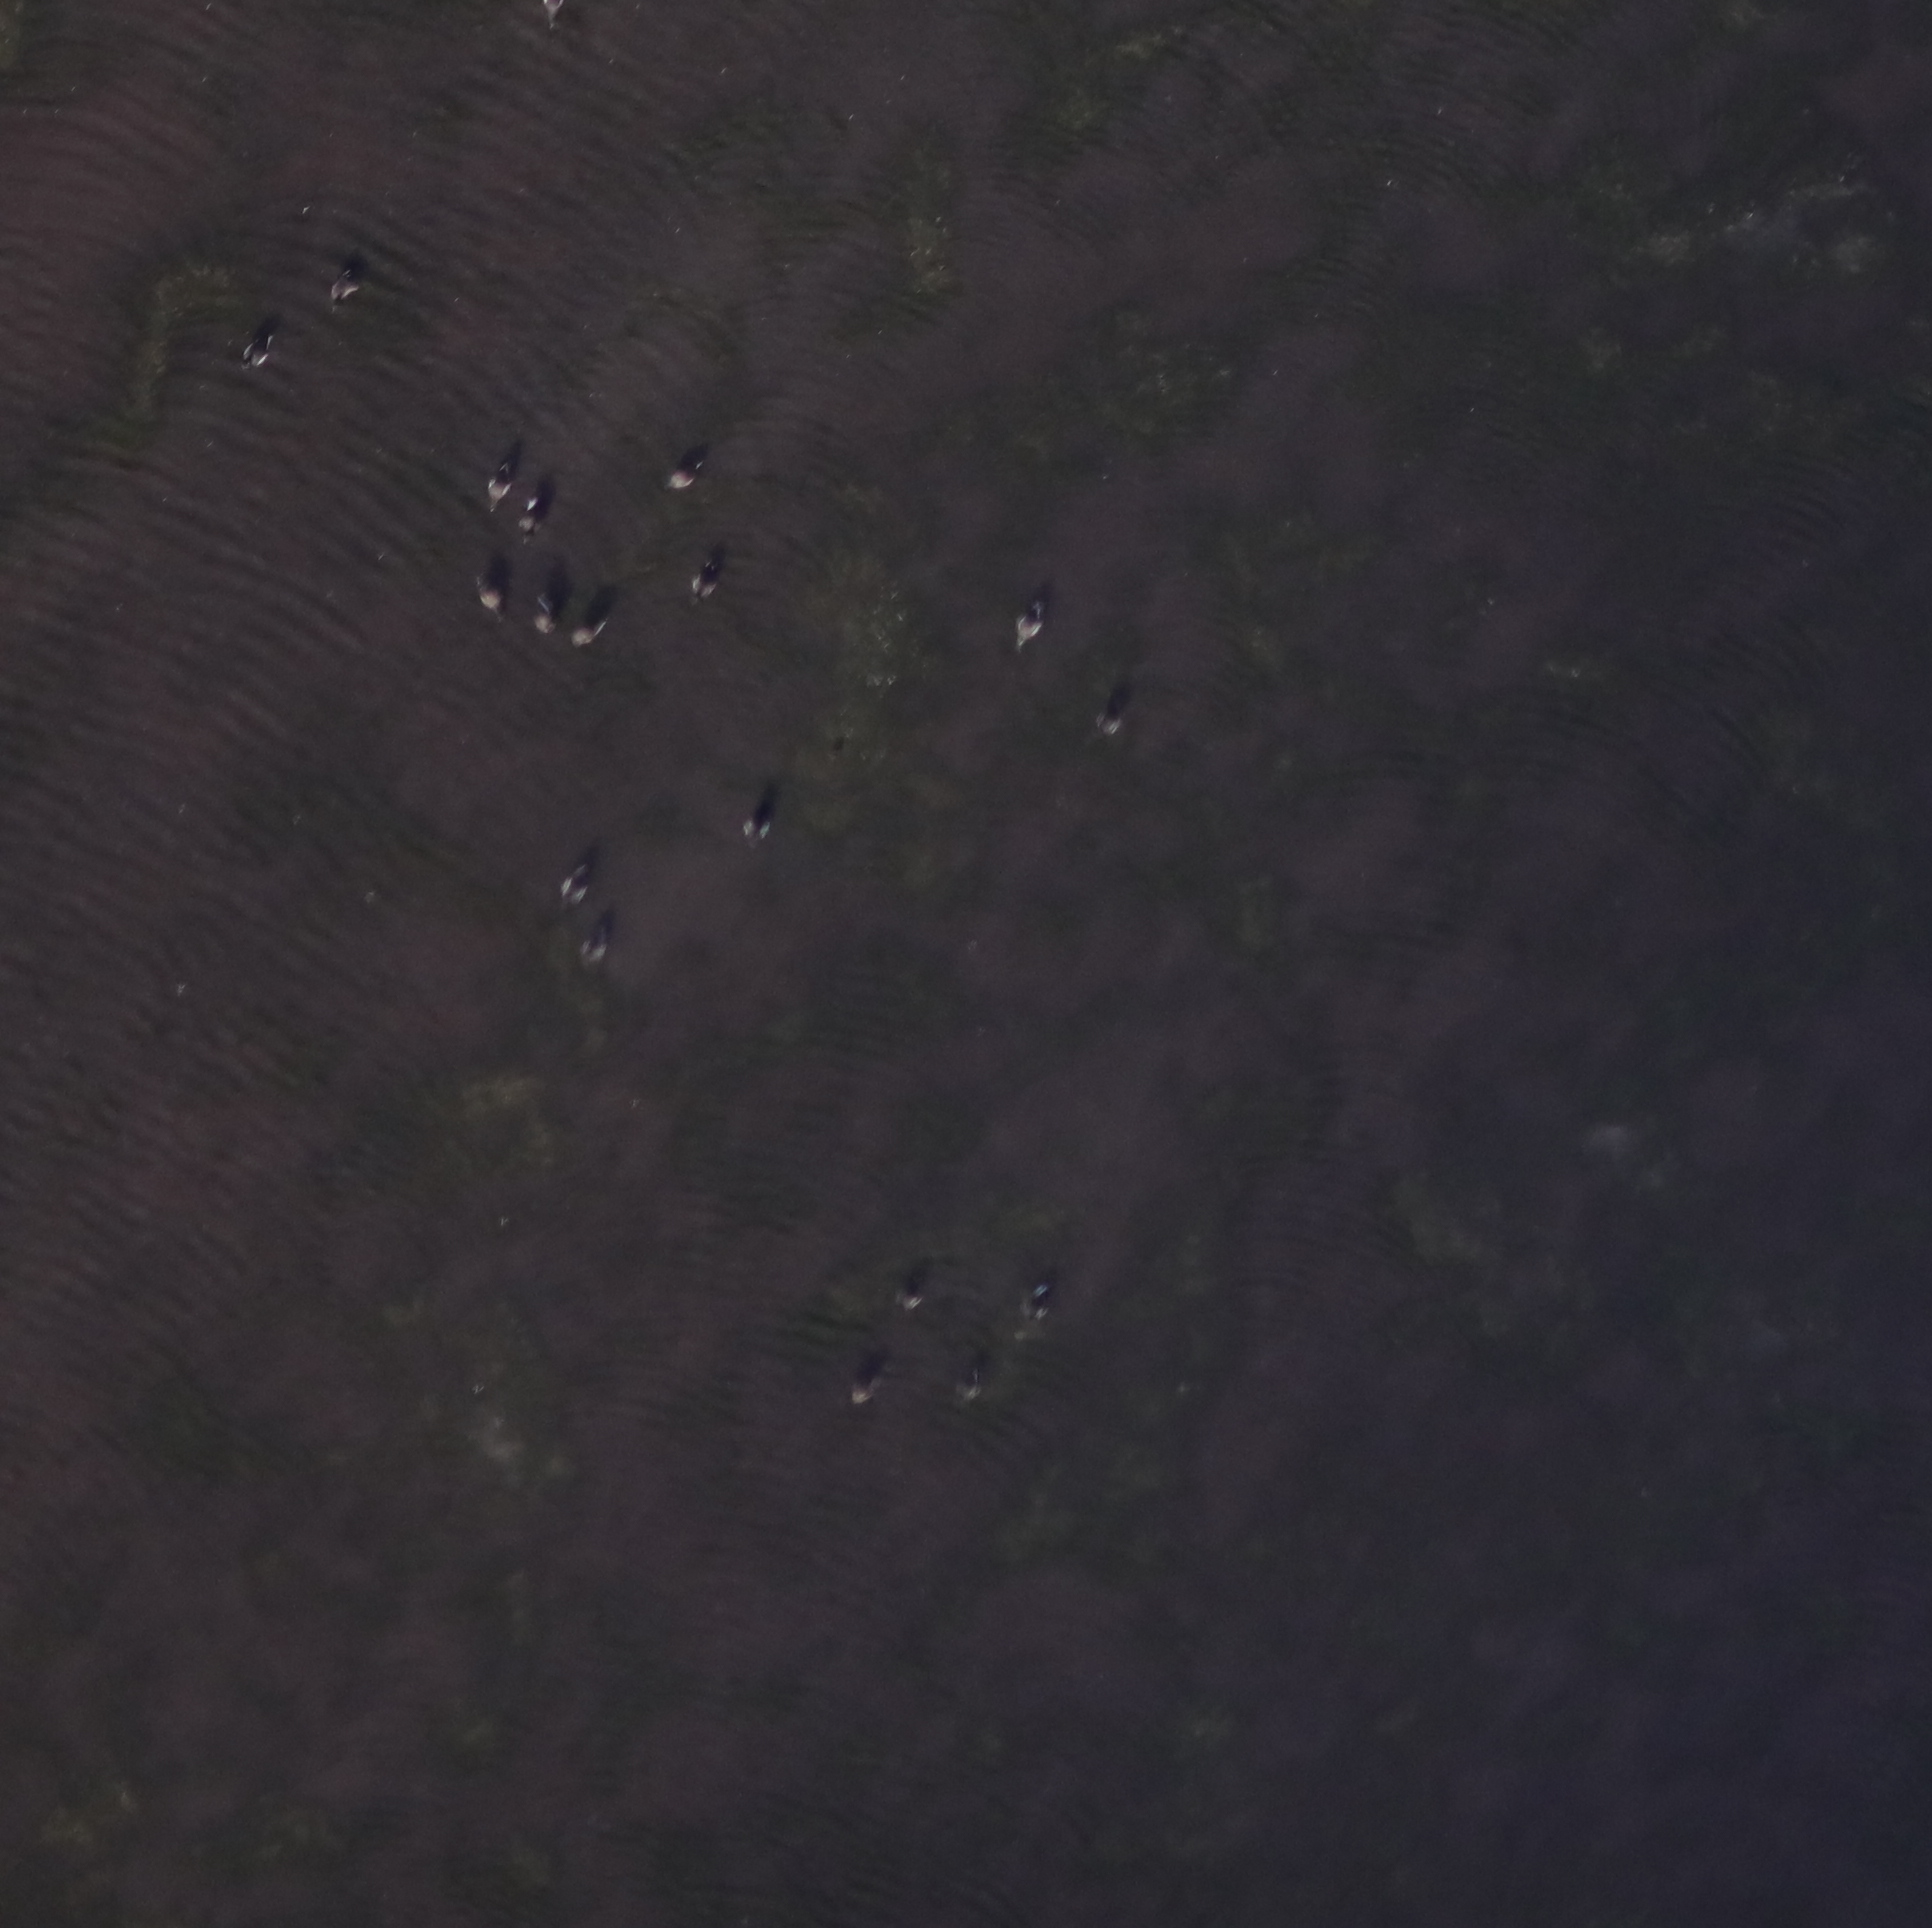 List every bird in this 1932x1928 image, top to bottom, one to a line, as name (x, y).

brant (344, 284)
brant (257, 352)
brant (686, 476)
brant (501, 486)
brant (535, 522)
brant (707, 581)
brant (496, 598)
brant (545, 618)
brant (1030, 625)
brant (591, 633)
brant (1107, 727)
brant (750, 828)
brant (576, 888)
brant (597, 953)
brant (908, 1298)
brant (1034, 1304)
brant (860, 1384)
brant (965, 1386)